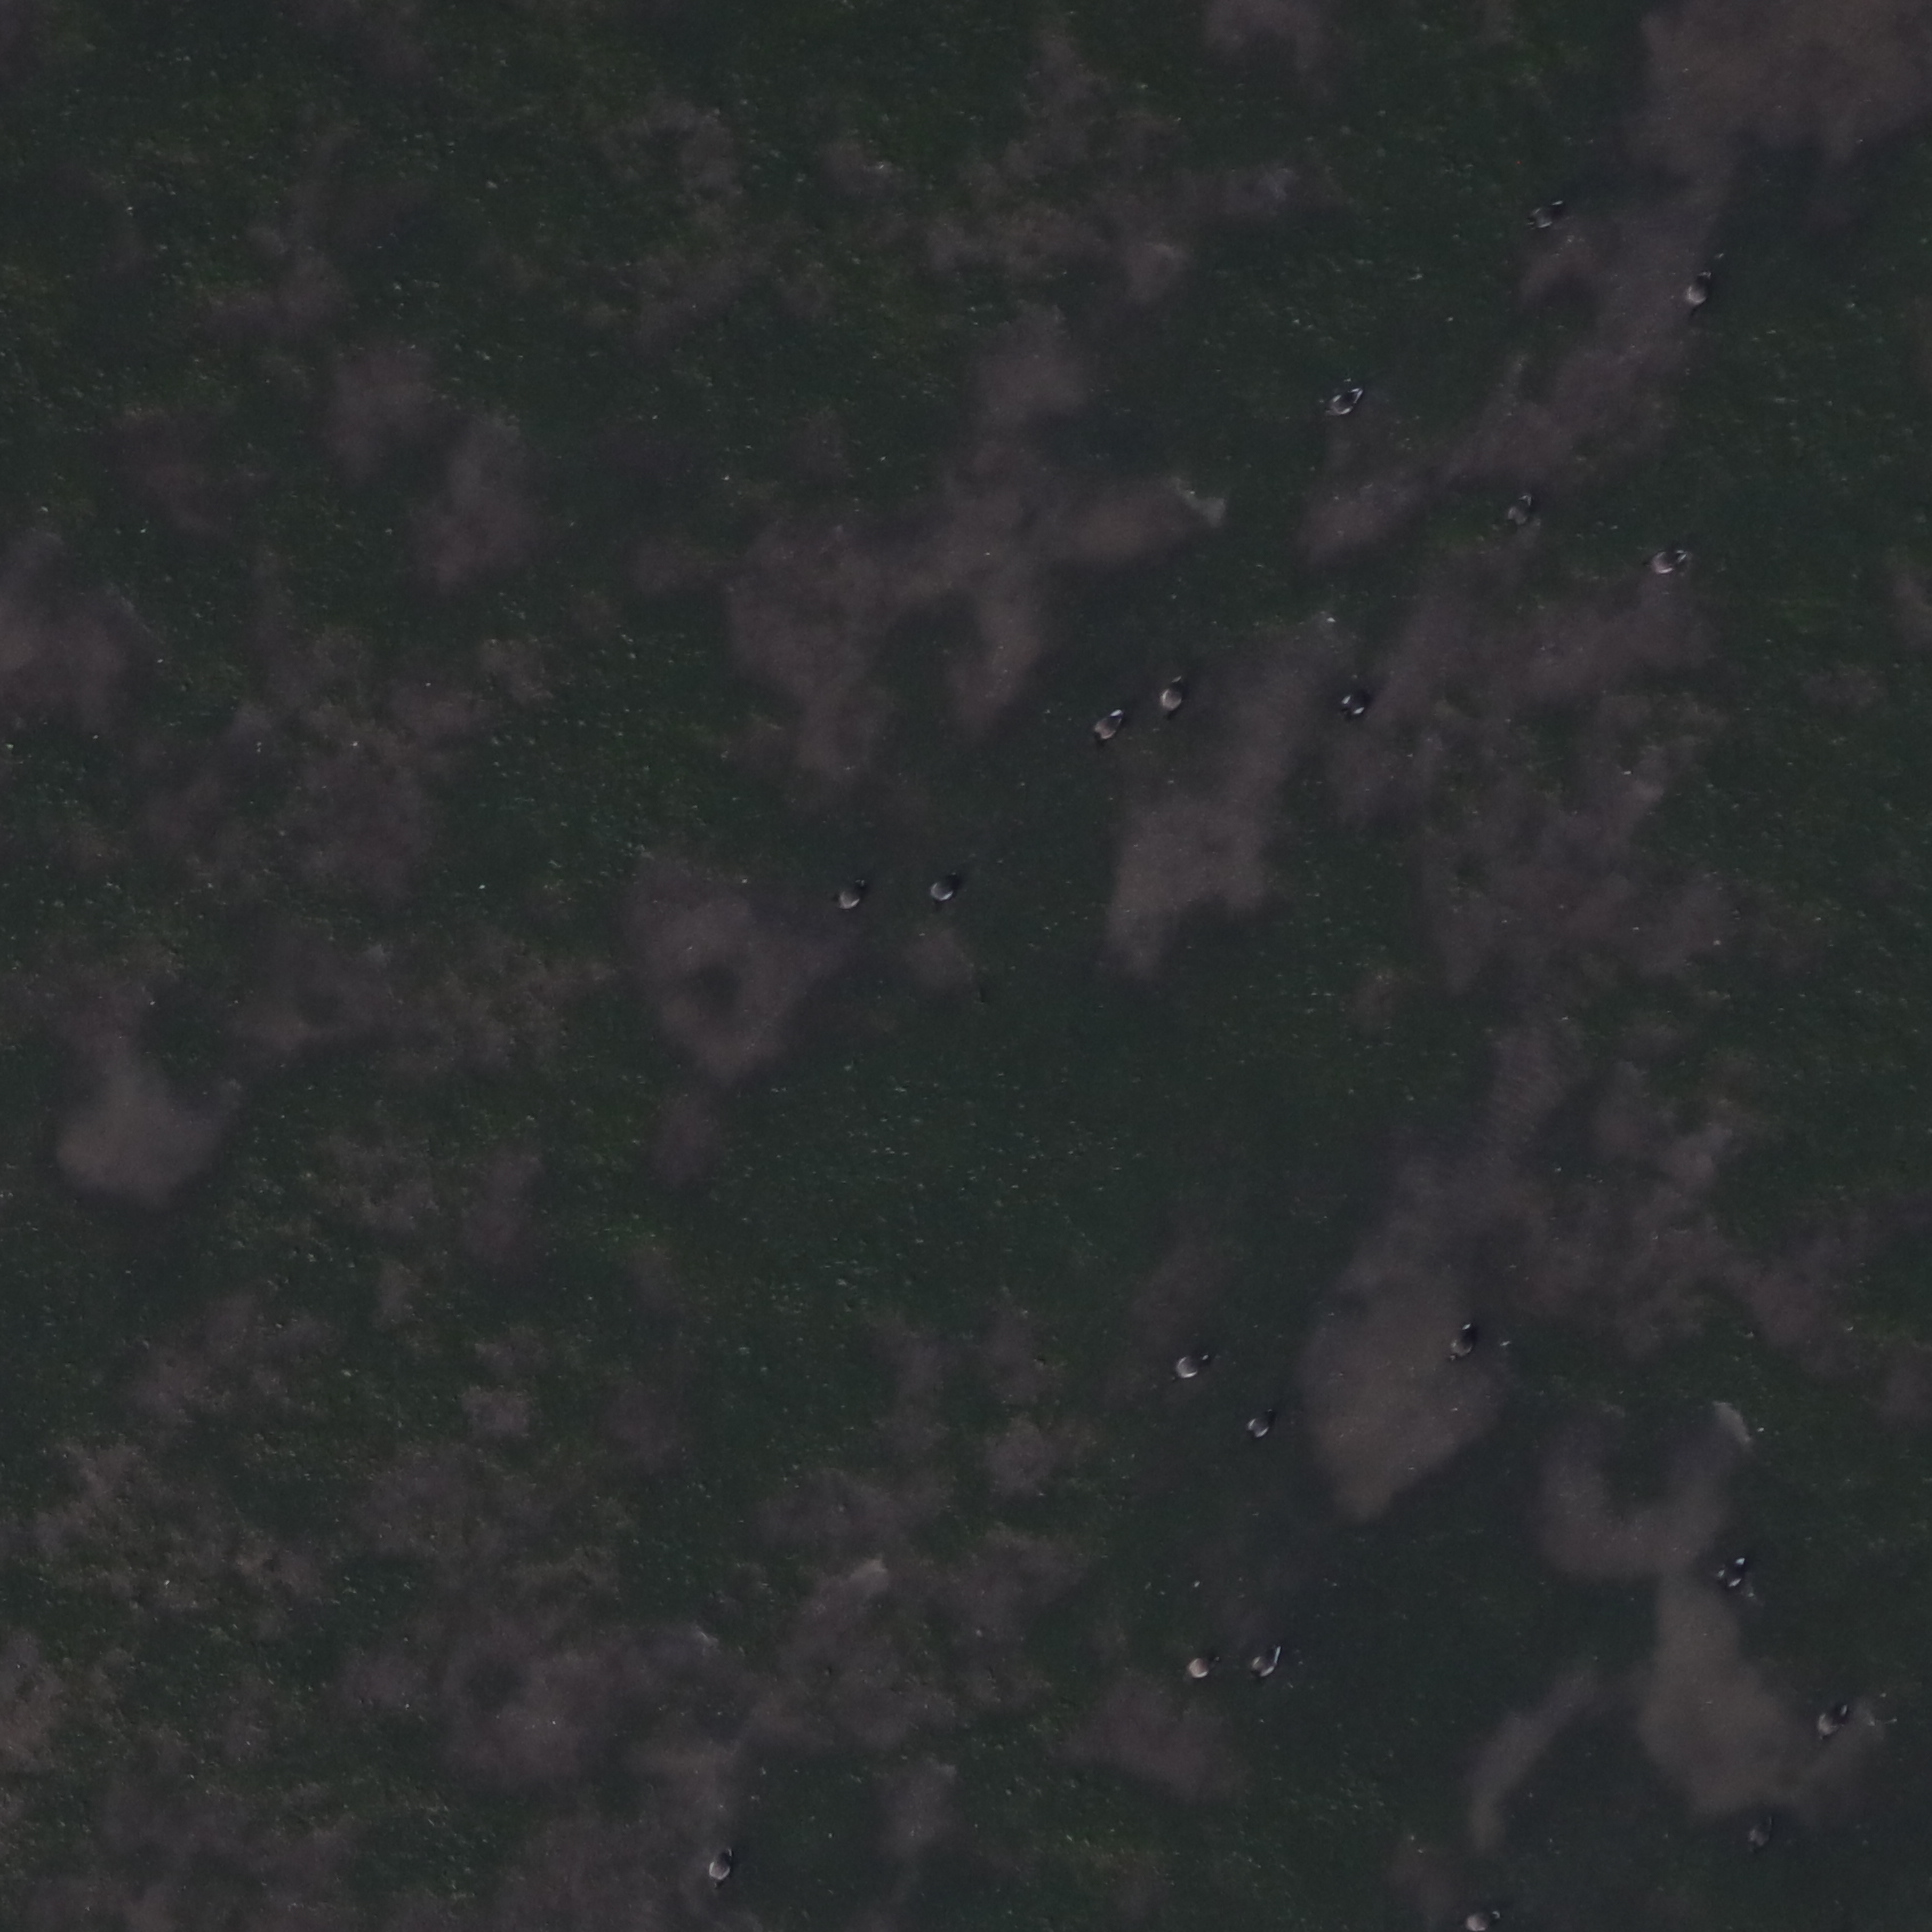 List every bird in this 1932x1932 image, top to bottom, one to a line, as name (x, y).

brant (1549, 218)
brant (1698, 294)
brant (1345, 401)
brant (1518, 514)
brant (1667, 562)
brant (1172, 700)
brant (1355, 707)
brant (1107, 728)
brant (945, 890)
brant (852, 895)
brant (1460, 1345)
brant (1190, 1366)
brant (1263, 1426)
brant (1732, 1575)
brant (1265, 1663)
brant (1202, 1664)
brant (1826, 1722)
brant (1762, 1830)
brant (722, 1867)
brant (1481, 1921)